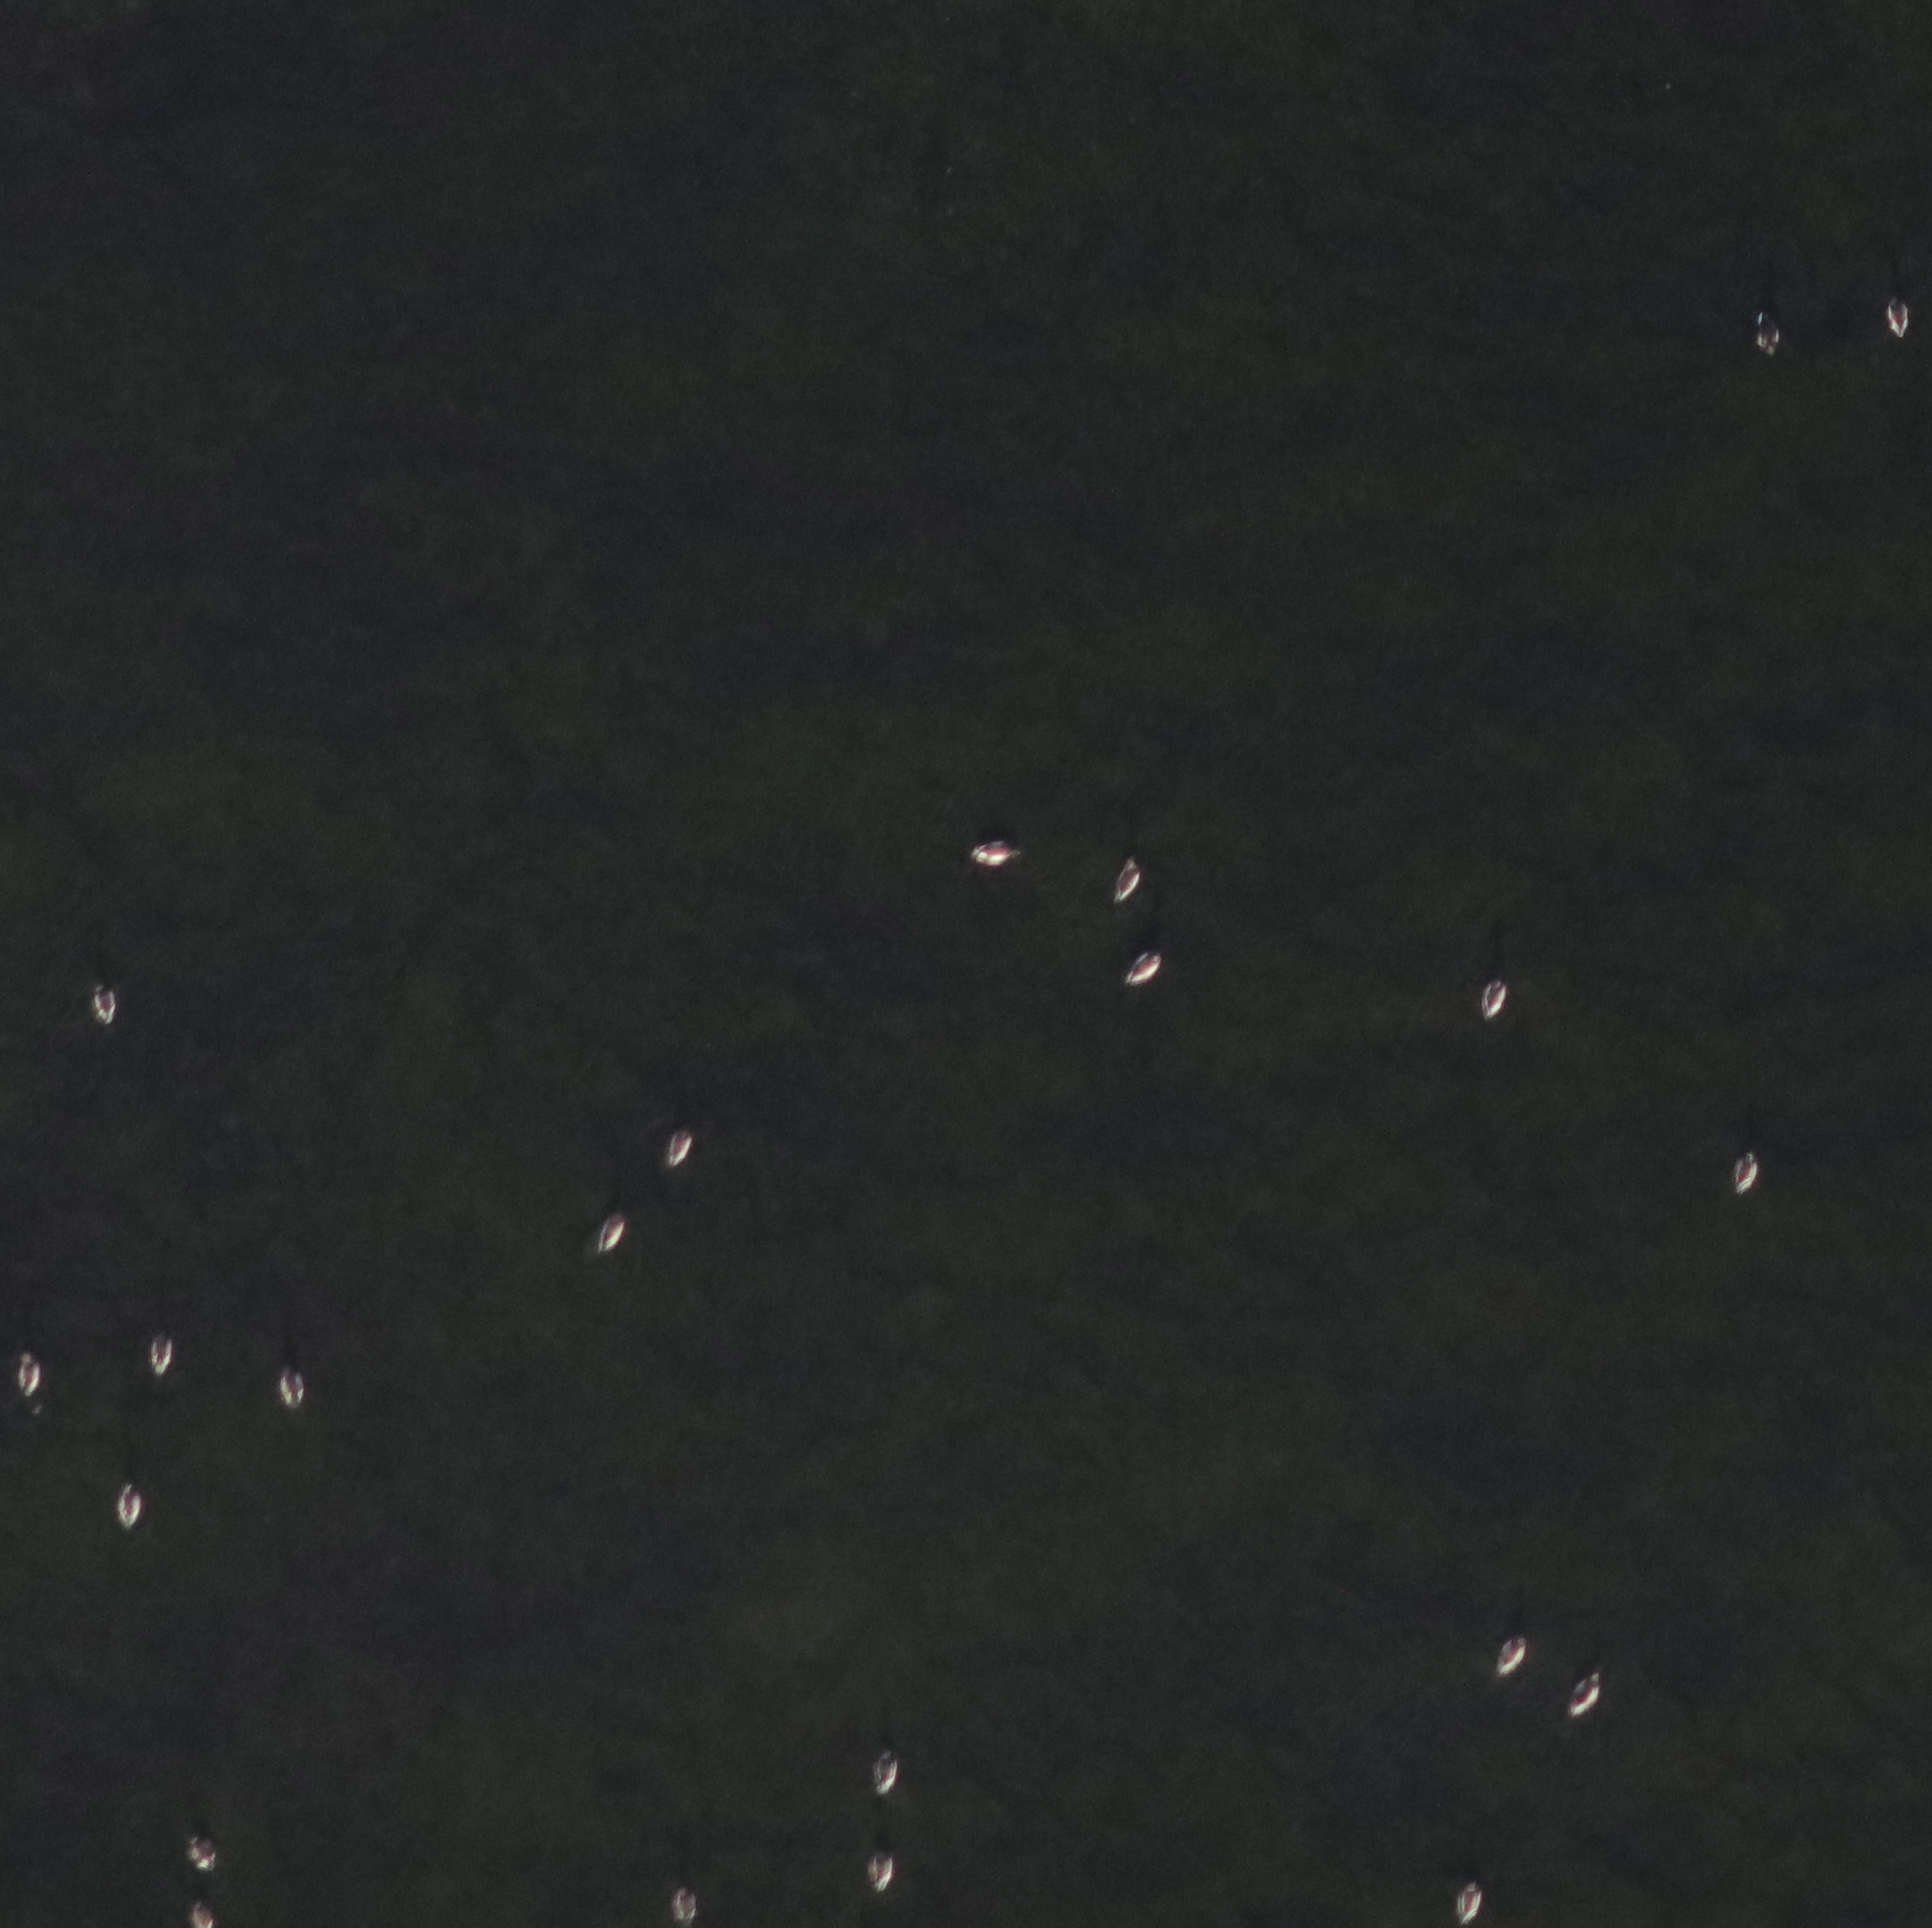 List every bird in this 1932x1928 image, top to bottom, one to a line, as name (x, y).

brant (1898, 316)
brant (1767, 334)
brant (997, 851)
brant (1127, 879)
brant (1145, 966)
brant (1494, 997)
brant (104, 1003)
brant (679, 1146)
brant (1746, 1171)
brant (610, 1231)
brant (162, 1351)
brant (31, 1376)
brant (291, 1385)
brant (132, 1507)
brant (1511, 1655)
brant (1584, 1694)
brant (885, 1772)
brant (202, 1852)
brant (879, 1869)
brant (1471, 1902)
brant (685, 1905)
brant (202, 1914)